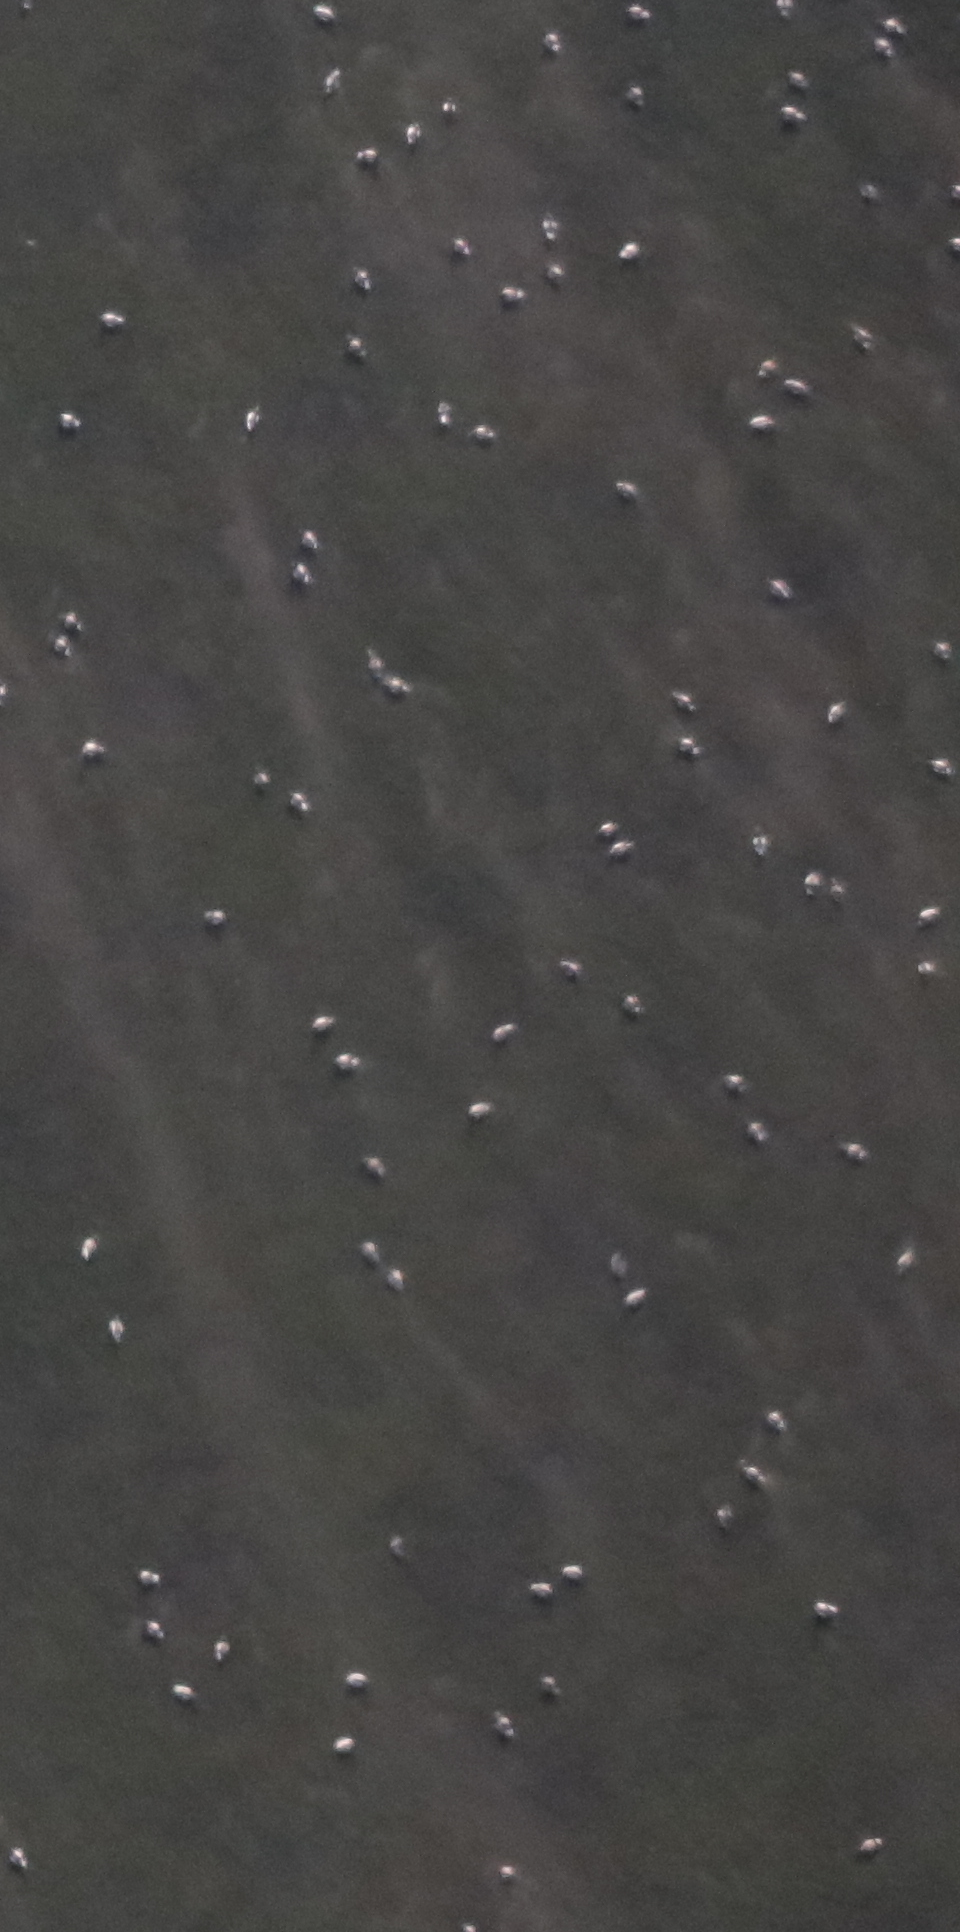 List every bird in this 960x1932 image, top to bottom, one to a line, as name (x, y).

brant (20, 2)
brant (800, 6)
brant (326, 9)
brant (642, 9)
brant (890, 29)
brant (563, 37)
brant (880, 59)
brant (795, 79)
brant (327, 82)
brant (635, 99)
brant (452, 109)
brant (797, 111)
brant (413, 136)
brant (366, 158)
brant (872, 182)
brant (558, 224)
brant (466, 244)
brant (635, 249)
brant (564, 263)
brant (364, 287)
brant (509, 294)
brant (116, 303)
brant (869, 326)
brant (369, 348)
brant (770, 371)
brant (802, 387)
brant (451, 409)
brant (257, 418)
brant (765, 419)
brant (73, 420)
brant (491, 435)
brant (632, 490)
brant (305, 542)
brant (305, 581)
brant (783, 596)
brant (76, 624)
brant (947, 652)
brant (57, 657)
brant (377, 672)
brant (403, 688)
brant (6, 691)
brant (686, 697)
brant (833, 703)
brant (93, 746)
brant (690, 747)
brant (939, 767)
brant (273, 775)
brant (296, 802)
brant (612, 823)
brant (762, 826)
brant (625, 848)
brant (807, 886)
brant (826, 886)
brant (215, 916)
brant (926, 924)
brant (581, 965)
brant (926, 967)
brant (631, 1007)
brant (328, 1024)
brant (522, 1025)
brant (354, 1073)
brant (745, 1084)
brant (494, 1099)
brant (766, 1133)
brant (850, 1157)
brant (383, 1164)
brant (84, 1247)
brant (381, 1247)
brant (906, 1254)
brant (405, 1274)
brant (625, 1276)
brant (645, 1304)
brant (120, 1322)
brant (782, 1425)
brant (764, 1480)
brant (733, 1519)
brant (397, 1547)
brant (142, 1568)
brant (567, 1574)
brant (544, 1587)
brant (824, 1613)
brant (155, 1620)
brant (221, 1649)
brant (360, 1677)
brant (558, 1679)
brant (184, 1694)
brant (510, 1737)
brant (346, 1749)
brant (868, 1842)
brant (36, 1863)
brant (505, 1872)
brant (472, 1921)